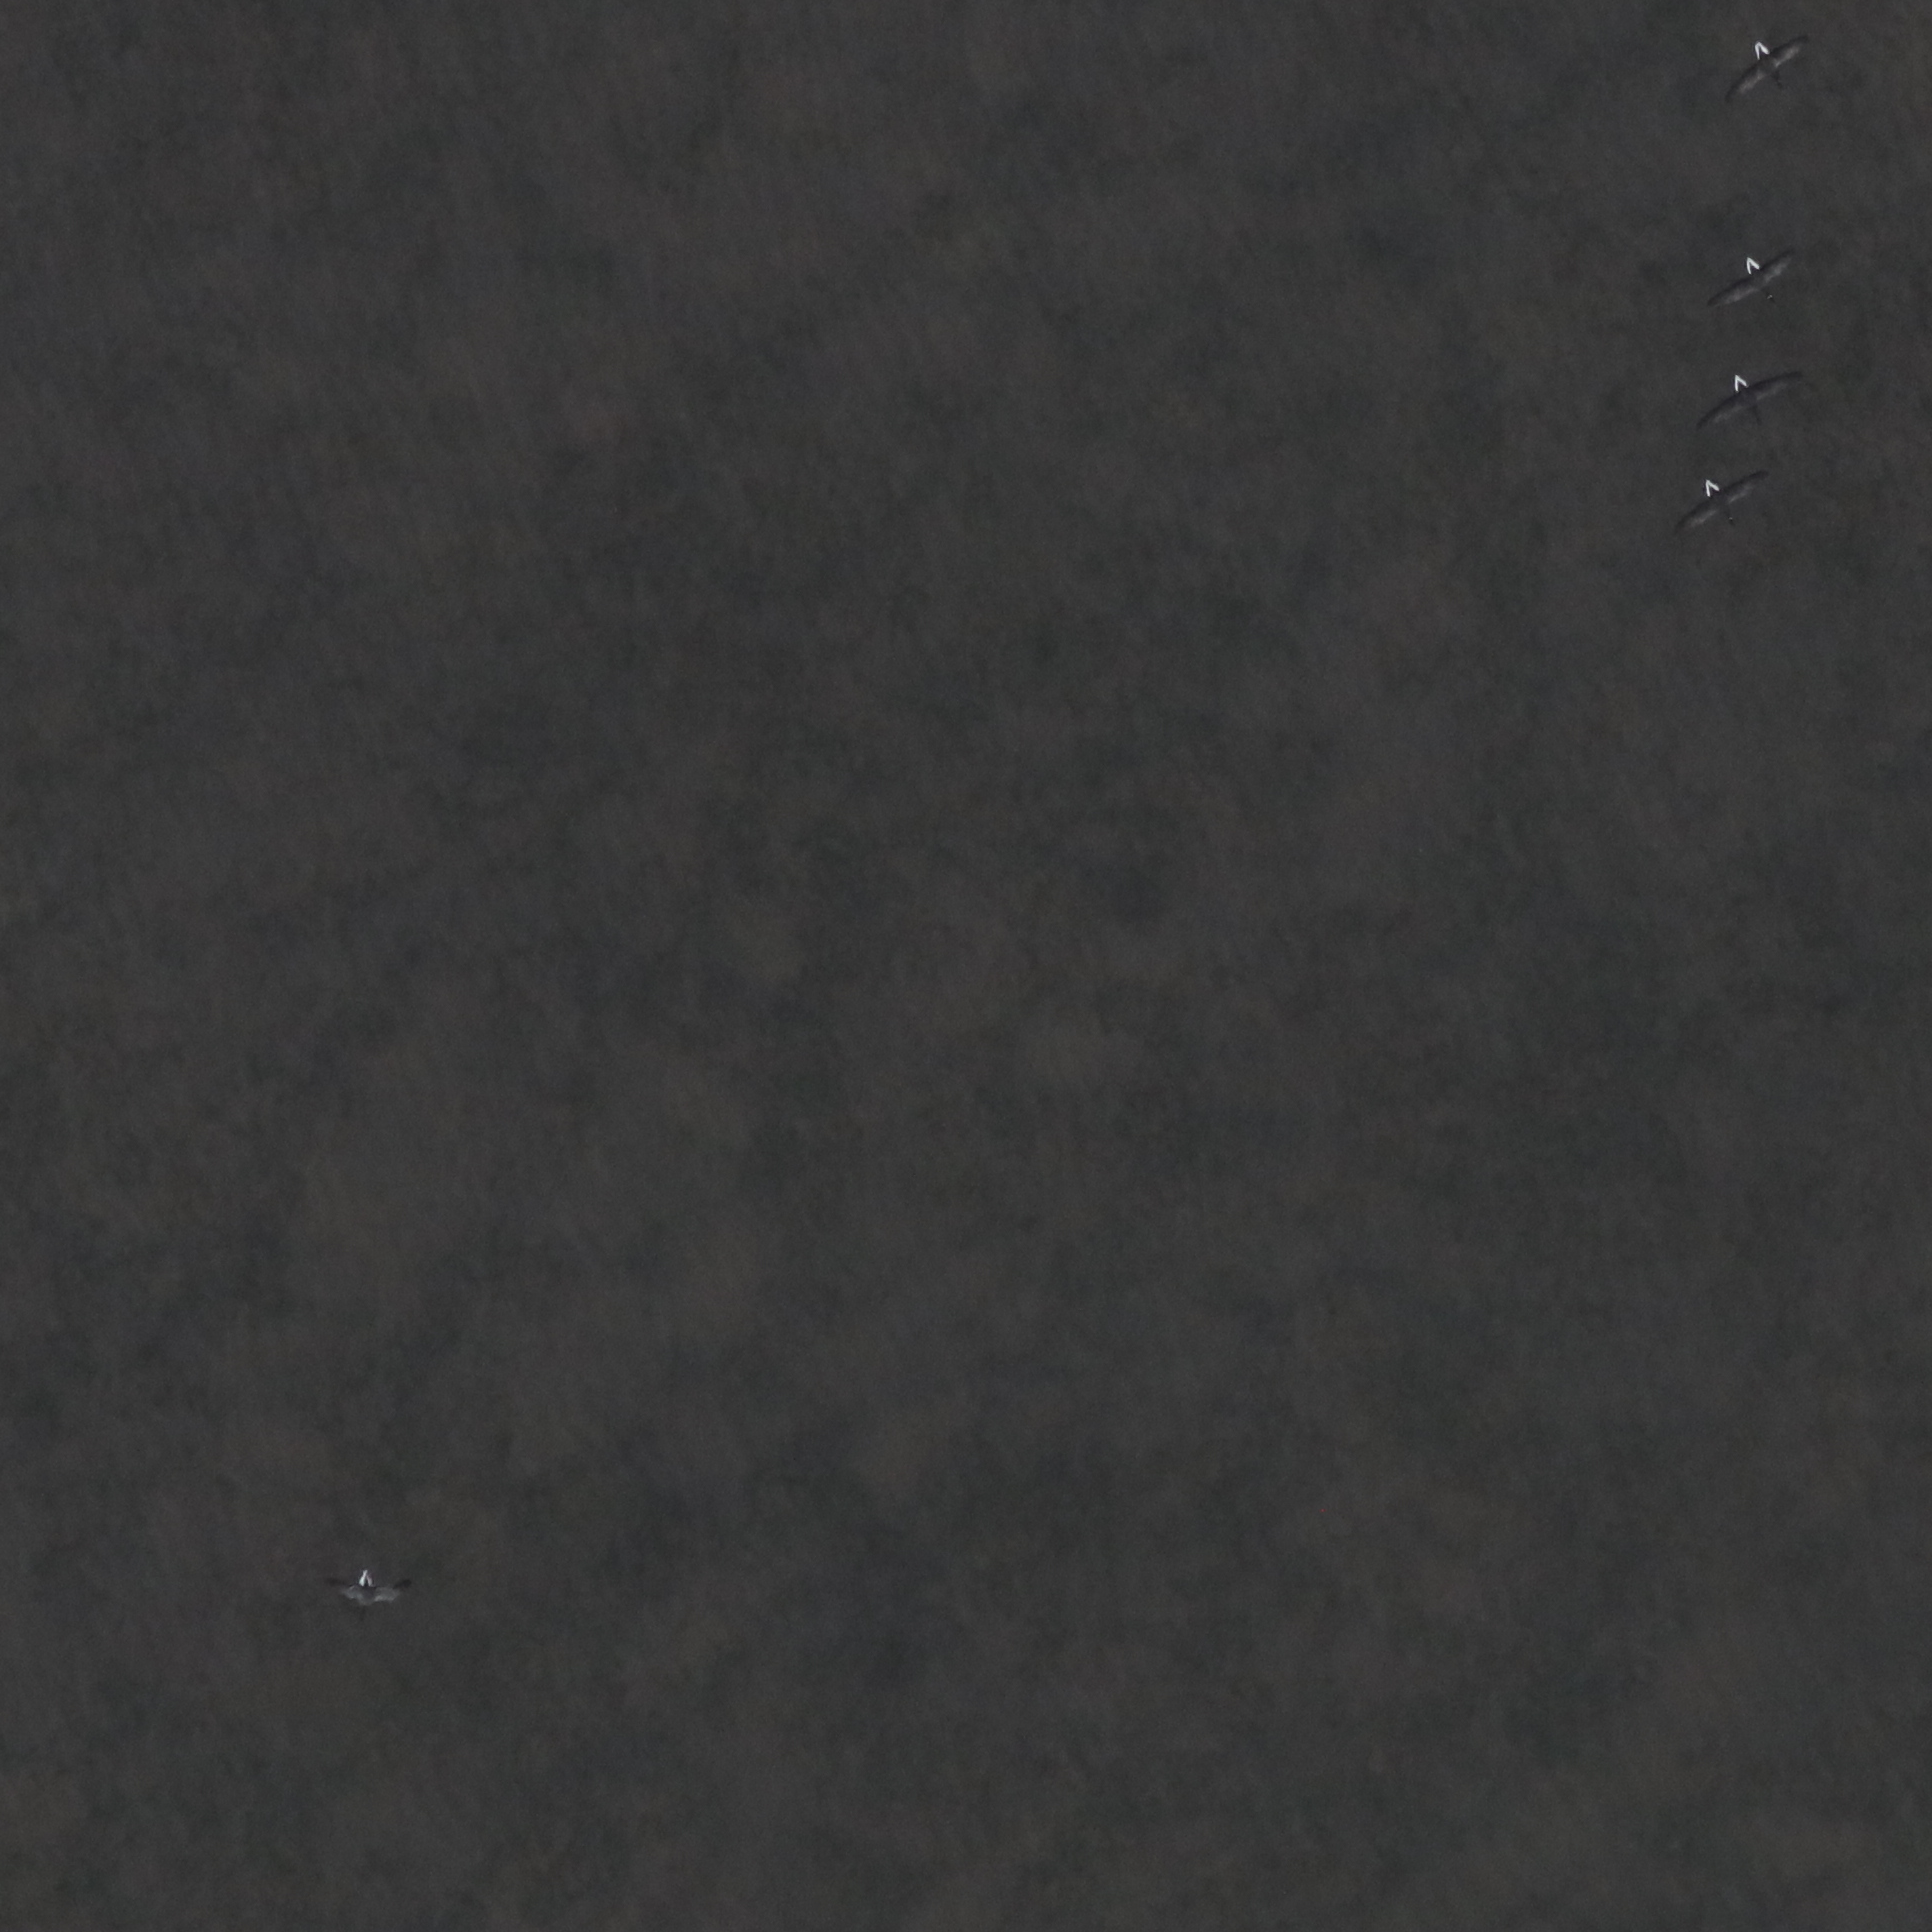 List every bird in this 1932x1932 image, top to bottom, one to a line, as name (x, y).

brant (1765, 69)
brant (1763, 290)
brant (1744, 389)
brant (1723, 502)
brant (363, 1588)